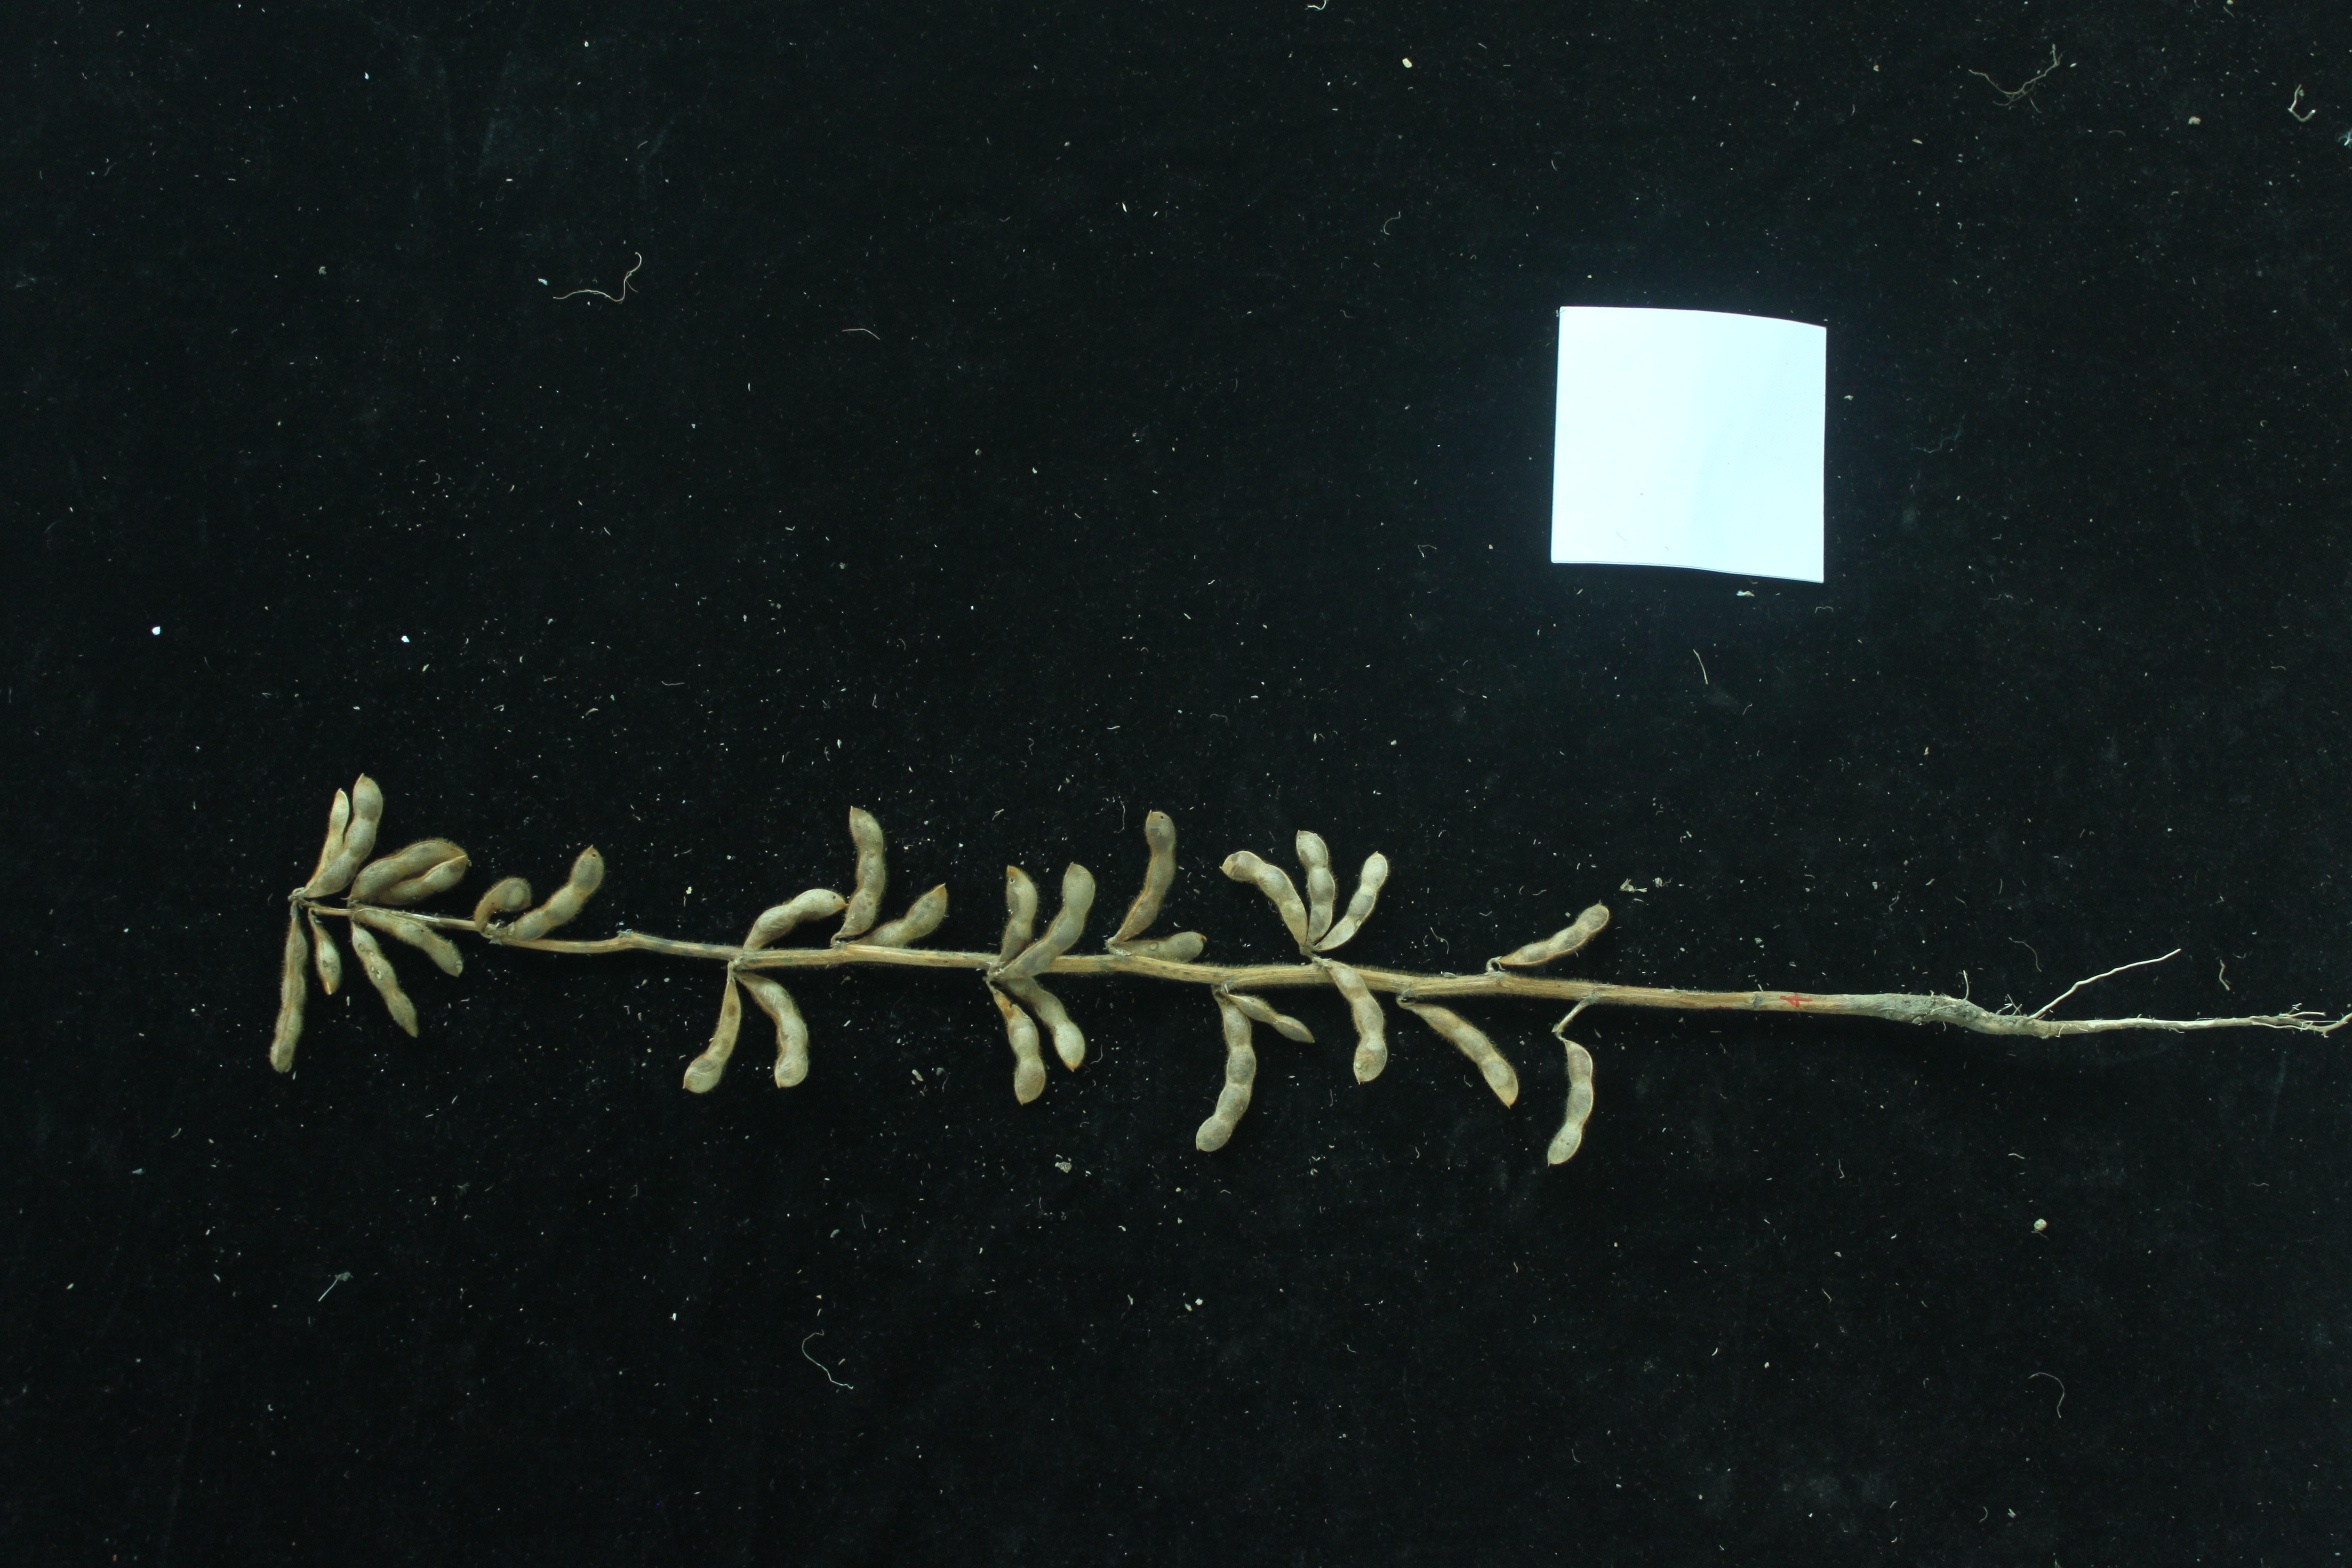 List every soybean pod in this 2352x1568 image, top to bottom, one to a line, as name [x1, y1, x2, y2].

soybean pod [294, 773, 382, 898]
soybean pod [305, 789, 350, 886]
soybean pod [834, 806, 886, 940]
soybean pod [1105, 811, 1176, 945]
soybean pod [1294, 831, 1337, 944]
soybean pod [349, 839, 466, 902]
soybean pod [495, 845, 604, 941]
soybean pod [1220, 850, 1307, 950]
soybean pod [1311, 852, 1388, 953]
soybean pod [988, 861, 1094, 982]
soybean pod [989, 865, 1037, 970]
soybean pod [474, 878, 531, 930]
soybean pod [847, 882, 948, 947]
soybean pod [741, 890, 847, 949]
soybean pod [269, 901, 308, 1074]
soybean pod [1490, 902, 1610, 967]
soybean pod [306, 912, 341, 996]
soybean pod [360, 913, 462, 977]
soybean pod [350, 921, 417, 1037]
soybean pod [1113, 931, 1206, 963]
soybean pod [1309, 953, 1387, 1083]
soybean pod [682, 961, 741, 1094]
soybean pod [732, 972, 808, 1089]
soybean pod [1002, 978, 1085, 1074]
soybean pod [990, 986, 1045, 1106]
soybean pod [1228, 994, 1315, 1043]
soybean pod [1195, 995, 1257, 1153]
soybean pod [1396, 1002, 1518, 1109]
soybean pod [1546, 1036, 1594, 1167]